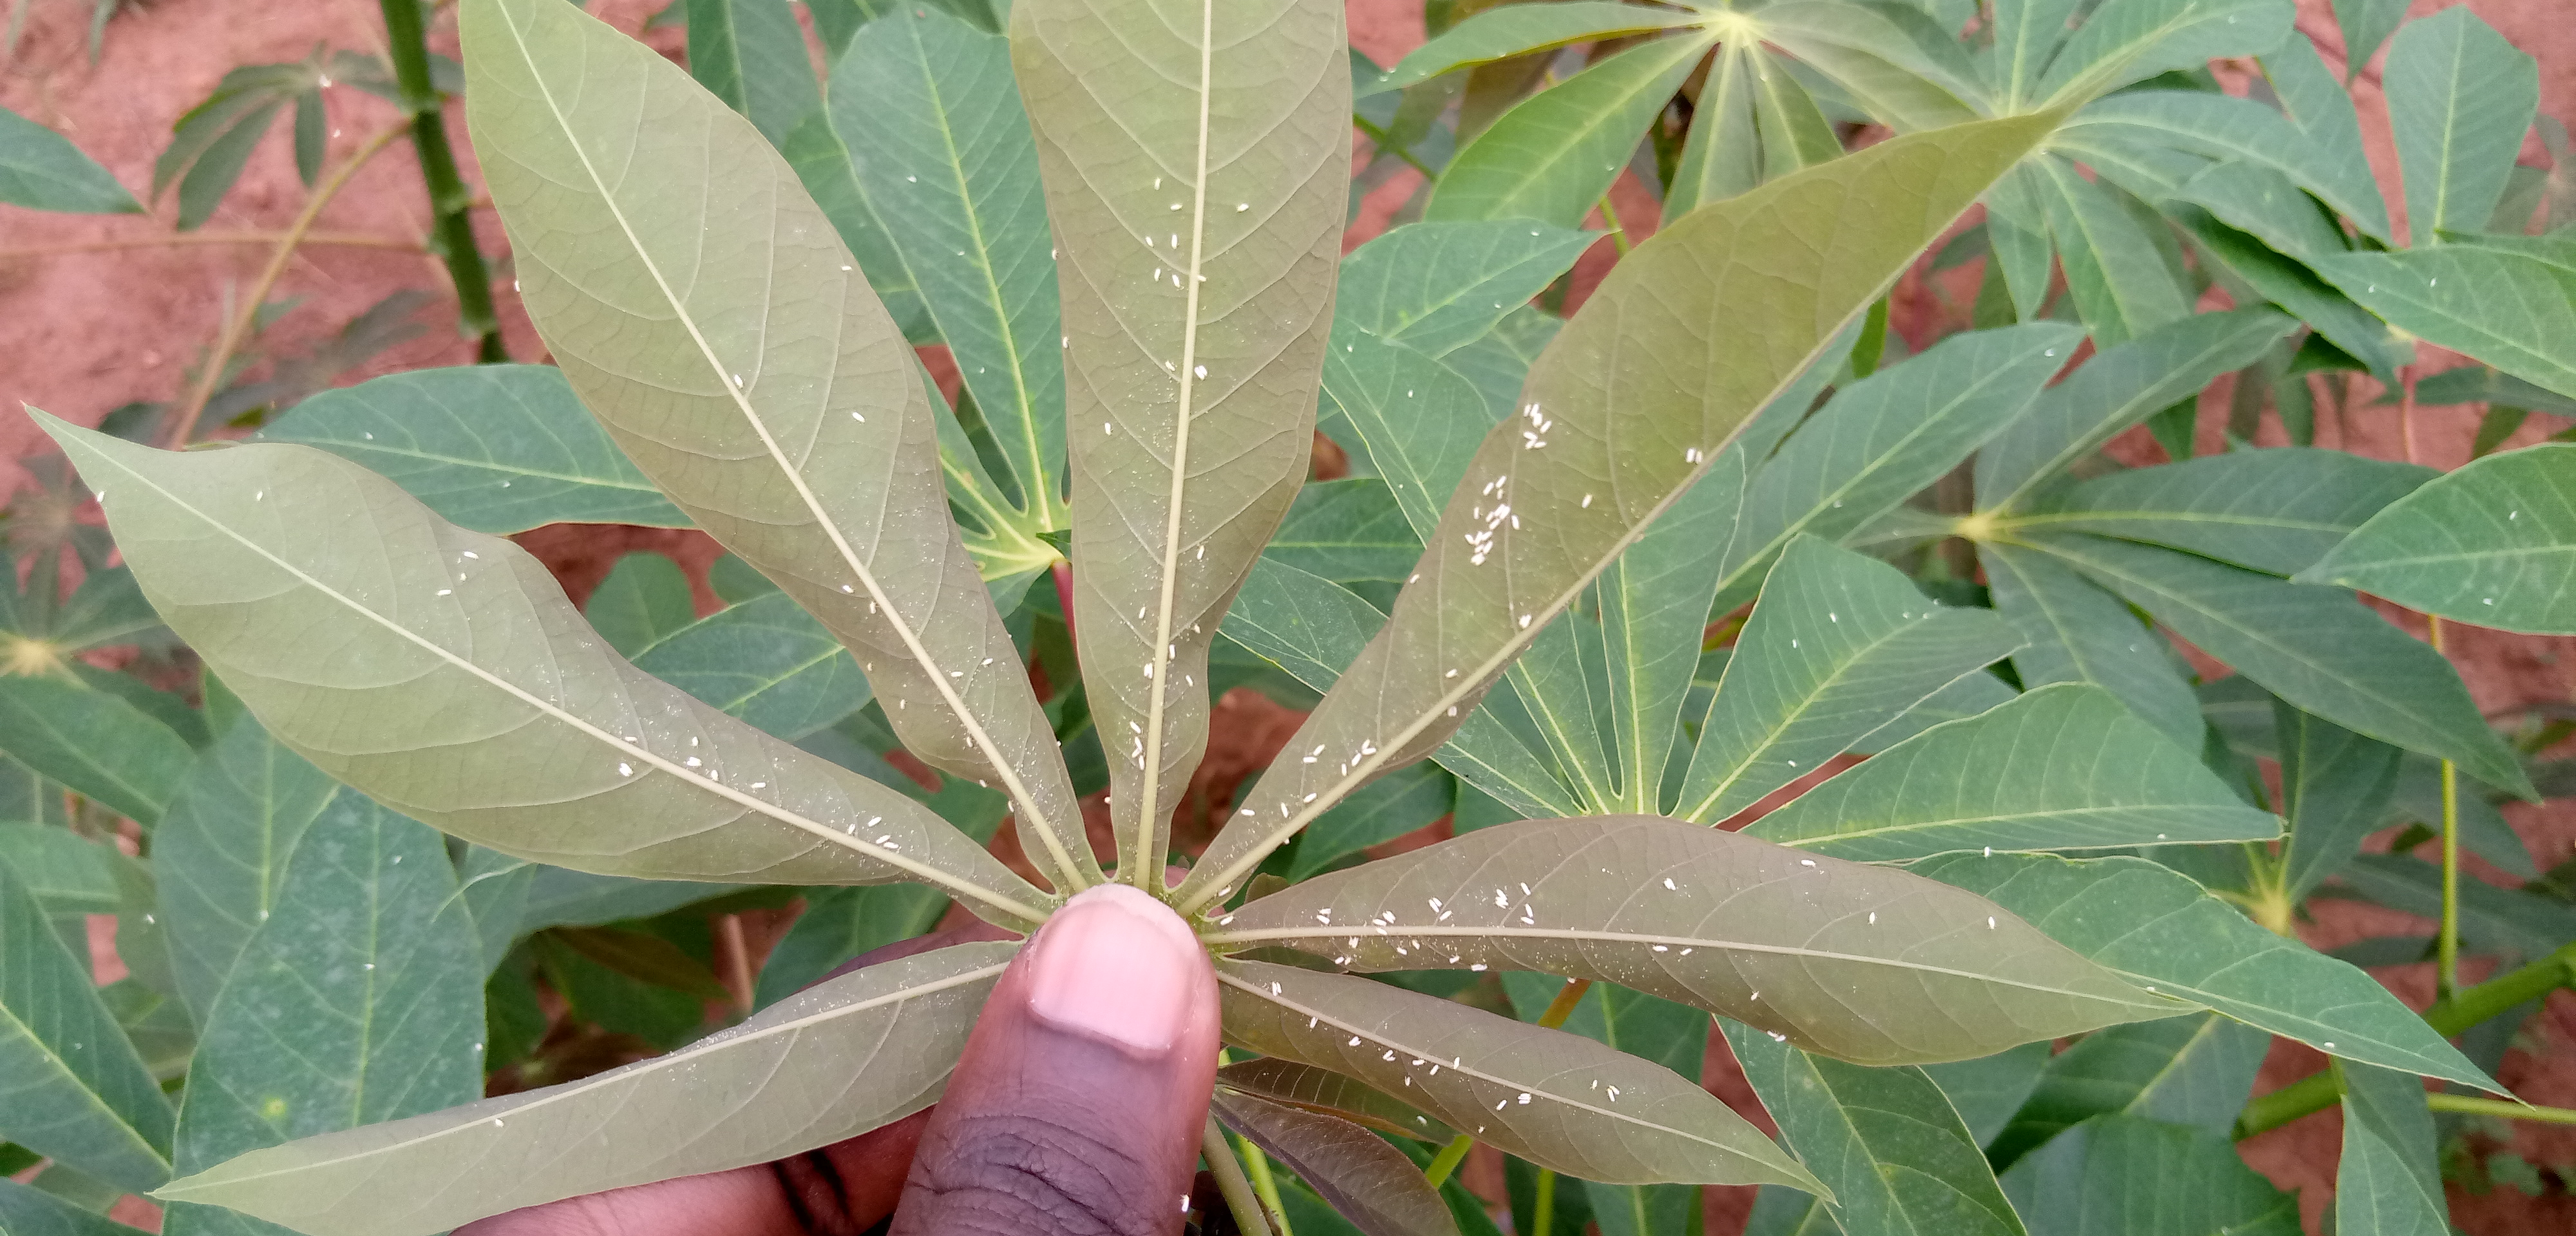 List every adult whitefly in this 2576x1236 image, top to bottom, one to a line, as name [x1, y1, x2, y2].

whitefly [1148, 171, 1166, 191]
whitefly [1170, 200, 1184, 213]
whitefly [1236, 201, 1252, 214]
whitefly [1144, 232, 1157, 248]
whitefly [1167, 232, 1180, 251]
whitefly [1048, 247, 1062, 261]
whitefly [1150, 265, 1161, 281]
whitefly [1197, 271, 1211, 286]
whitefly [1168, 272, 1182, 292]
whitefly [509, 277, 525, 295]
whitefly [1061, 332, 1072, 352]
whitefly [1162, 359, 1179, 373]
whitefly [1188, 362, 1215, 380]
whitefly [728, 371, 748, 397]
whitefly [1528, 399, 1541, 417]
whitefly [1520, 400, 1533, 421]
whitefly [849, 409, 866, 426]
whitefly [1529, 410, 1544, 431]
whitefly [1539, 416, 1553, 435]
whitefly [1096, 418, 1113, 440]
whitefly [1522, 427, 1538, 442]
whitefly [1526, 436, 1547, 451]
whitefly [1681, 443, 1708, 465]
whitefly [1495, 473, 1510, 488]
whitefly [1480, 480, 1494, 496]
whitefly [253, 485, 267, 504]
whitefly [1492, 487, 1507, 501]
whitefly [95, 488, 115, 509]
whitefly [1577, 492, 1595, 514]
whitefly [1493, 501, 1512, 520]
whitefly [1468, 503, 1484, 521]
whitefly [1482, 506, 1495, 524]
whitefly [1508, 511, 1525, 534]
whitefly [1488, 516, 1503, 533]
whitefly [1468, 527, 1490, 546]
whitefly [1481, 528, 1493, 543]
whitefly [1461, 532, 1477, 547]
whitefly [1481, 539, 1496, 557]
whitefly [1195, 540, 1207, 562]
whitefly [1472, 541, 1495, 559]
whitefly [463, 547, 482, 565]
whitefly [1466, 548, 1487, 568]
whitefly [455, 571, 468, 581]
whitefly [1410, 573, 1420, 587]
whitefly [837, 582, 857, 597]
whitefly [435, 588, 455, 600]
whitefly [867, 599, 881, 616]
whitefly [1137, 604, 1148, 623]
whitefly [1516, 612, 1532, 630]
whitefly [1192, 619, 1201, 639]
whitefly [1167, 644, 1179, 660]
whitefly [980, 657, 996, 671]
whitefly [860, 659, 877, 674]
whitefly [1139, 661, 1156, 682]
whitefly [945, 662, 965, 681]
whitefly [1441, 665, 1459, 679]
whitefly [1184, 673, 1195, 688]
whitefly [893, 696, 912, 711]
whitefly [1444, 704, 1459, 719]
whitefly [1128, 716, 1142, 735]
whitefly [621, 731, 640, 744]
whitefly [1052, 733, 1063, 750]
whitefly [1358, 733, 1374, 750]
whitefly [688, 735, 703, 750]
whitefly [964, 735, 976, 749]
whitefly [1130, 736, 1144, 753]
whitefly [1309, 740, 1328, 755]
whitefly [1361, 741, 1378, 758]
whitefly [1126, 744, 1144, 761]
whitefly [1348, 751, 1366, 768]
whitefly [1301, 752, 1322, 770]
whitefly [687, 753, 704, 771]
whitefly [1137, 753, 1149, 772]
whitefly [619, 760, 633, 782]
whitefly [1338, 761, 1353, 780]
whitefly [706, 766, 720, 783]
whitefly [976, 776, 989, 791]
whitefly [748, 778, 766, 790]
whitefly [1304, 787, 1318, 805]
whitefly [1104, 795, 1112, 806]
whitefly [1005, 798, 1017, 812]
whitefly [1277, 800, 1291, 823]
whitefly [1238, 807, 1258, 823]
whitefly [864, 812, 882, 829]
whitefly [844, 819, 857, 836]
whitefly [873, 833, 893, 847]
whitefly [882, 839, 900, 852]
whitefly [1661, 874, 1679, 894]
whitefly [1519, 881, 1535, 897]
whitefly [1216, 881, 1234, 896]
whitefly [1489, 885, 1513, 911]
whitefly [1422, 893, 1443, 914]
whitefly [1519, 901, 1539, 924]
whitefly [1314, 904, 1338, 919]
whitefly [1382, 905, 1399, 924]
whitefly [1435, 906, 1457, 922]
whitefly [1312, 912, 1332, 928]
whitefly [1216, 913, 1237, 929]
whitefly [1368, 913, 1392, 928]
whitefly [1515, 915, 1541, 930]
whitefly [1370, 922, 1389, 936]
whitefly [1348, 935, 1361, 948]
whitefly [1407, 935, 1423, 952]
whitefly [1651, 941, 1669, 955]
whitefly [1396, 943, 1408, 958]
whitefly [1678, 945, 1696, 959]
whitefly [1448, 948, 1463, 966]
whitefly [1343, 952, 1354, 966]
whitefly [1332, 953, 1344, 968]
whitefly [1465, 957, 1488, 973]
whitefly [1565, 972, 1579, 986]
whitefly [1269, 978, 1283, 997]
whitefly [1305, 1013, 1320, 1029]
whitefly [1343, 1032, 1363, 1051]
whitefly [1379, 1044, 1399, 1064]
whitefly [1452, 1050, 1464, 1070]
whitefly [1409, 1054, 1426, 1067]
whitefly [1428, 1063, 1441, 1077]
whitefly [1403, 1072, 1414, 1087]
whitefly [1584, 1077, 1602, 1092]
whitefly [1603, 1082, 1624, 1104]
whitefly [1517, 1090, 1531, 1109]
whitefly [1491, 1099, 1508, 1117]
whitefly [1416, 1110, 1427, 1128]
whitefly [491, 1115, 506, 1130]
whitefly [1473, 1123, 1487, 1136]